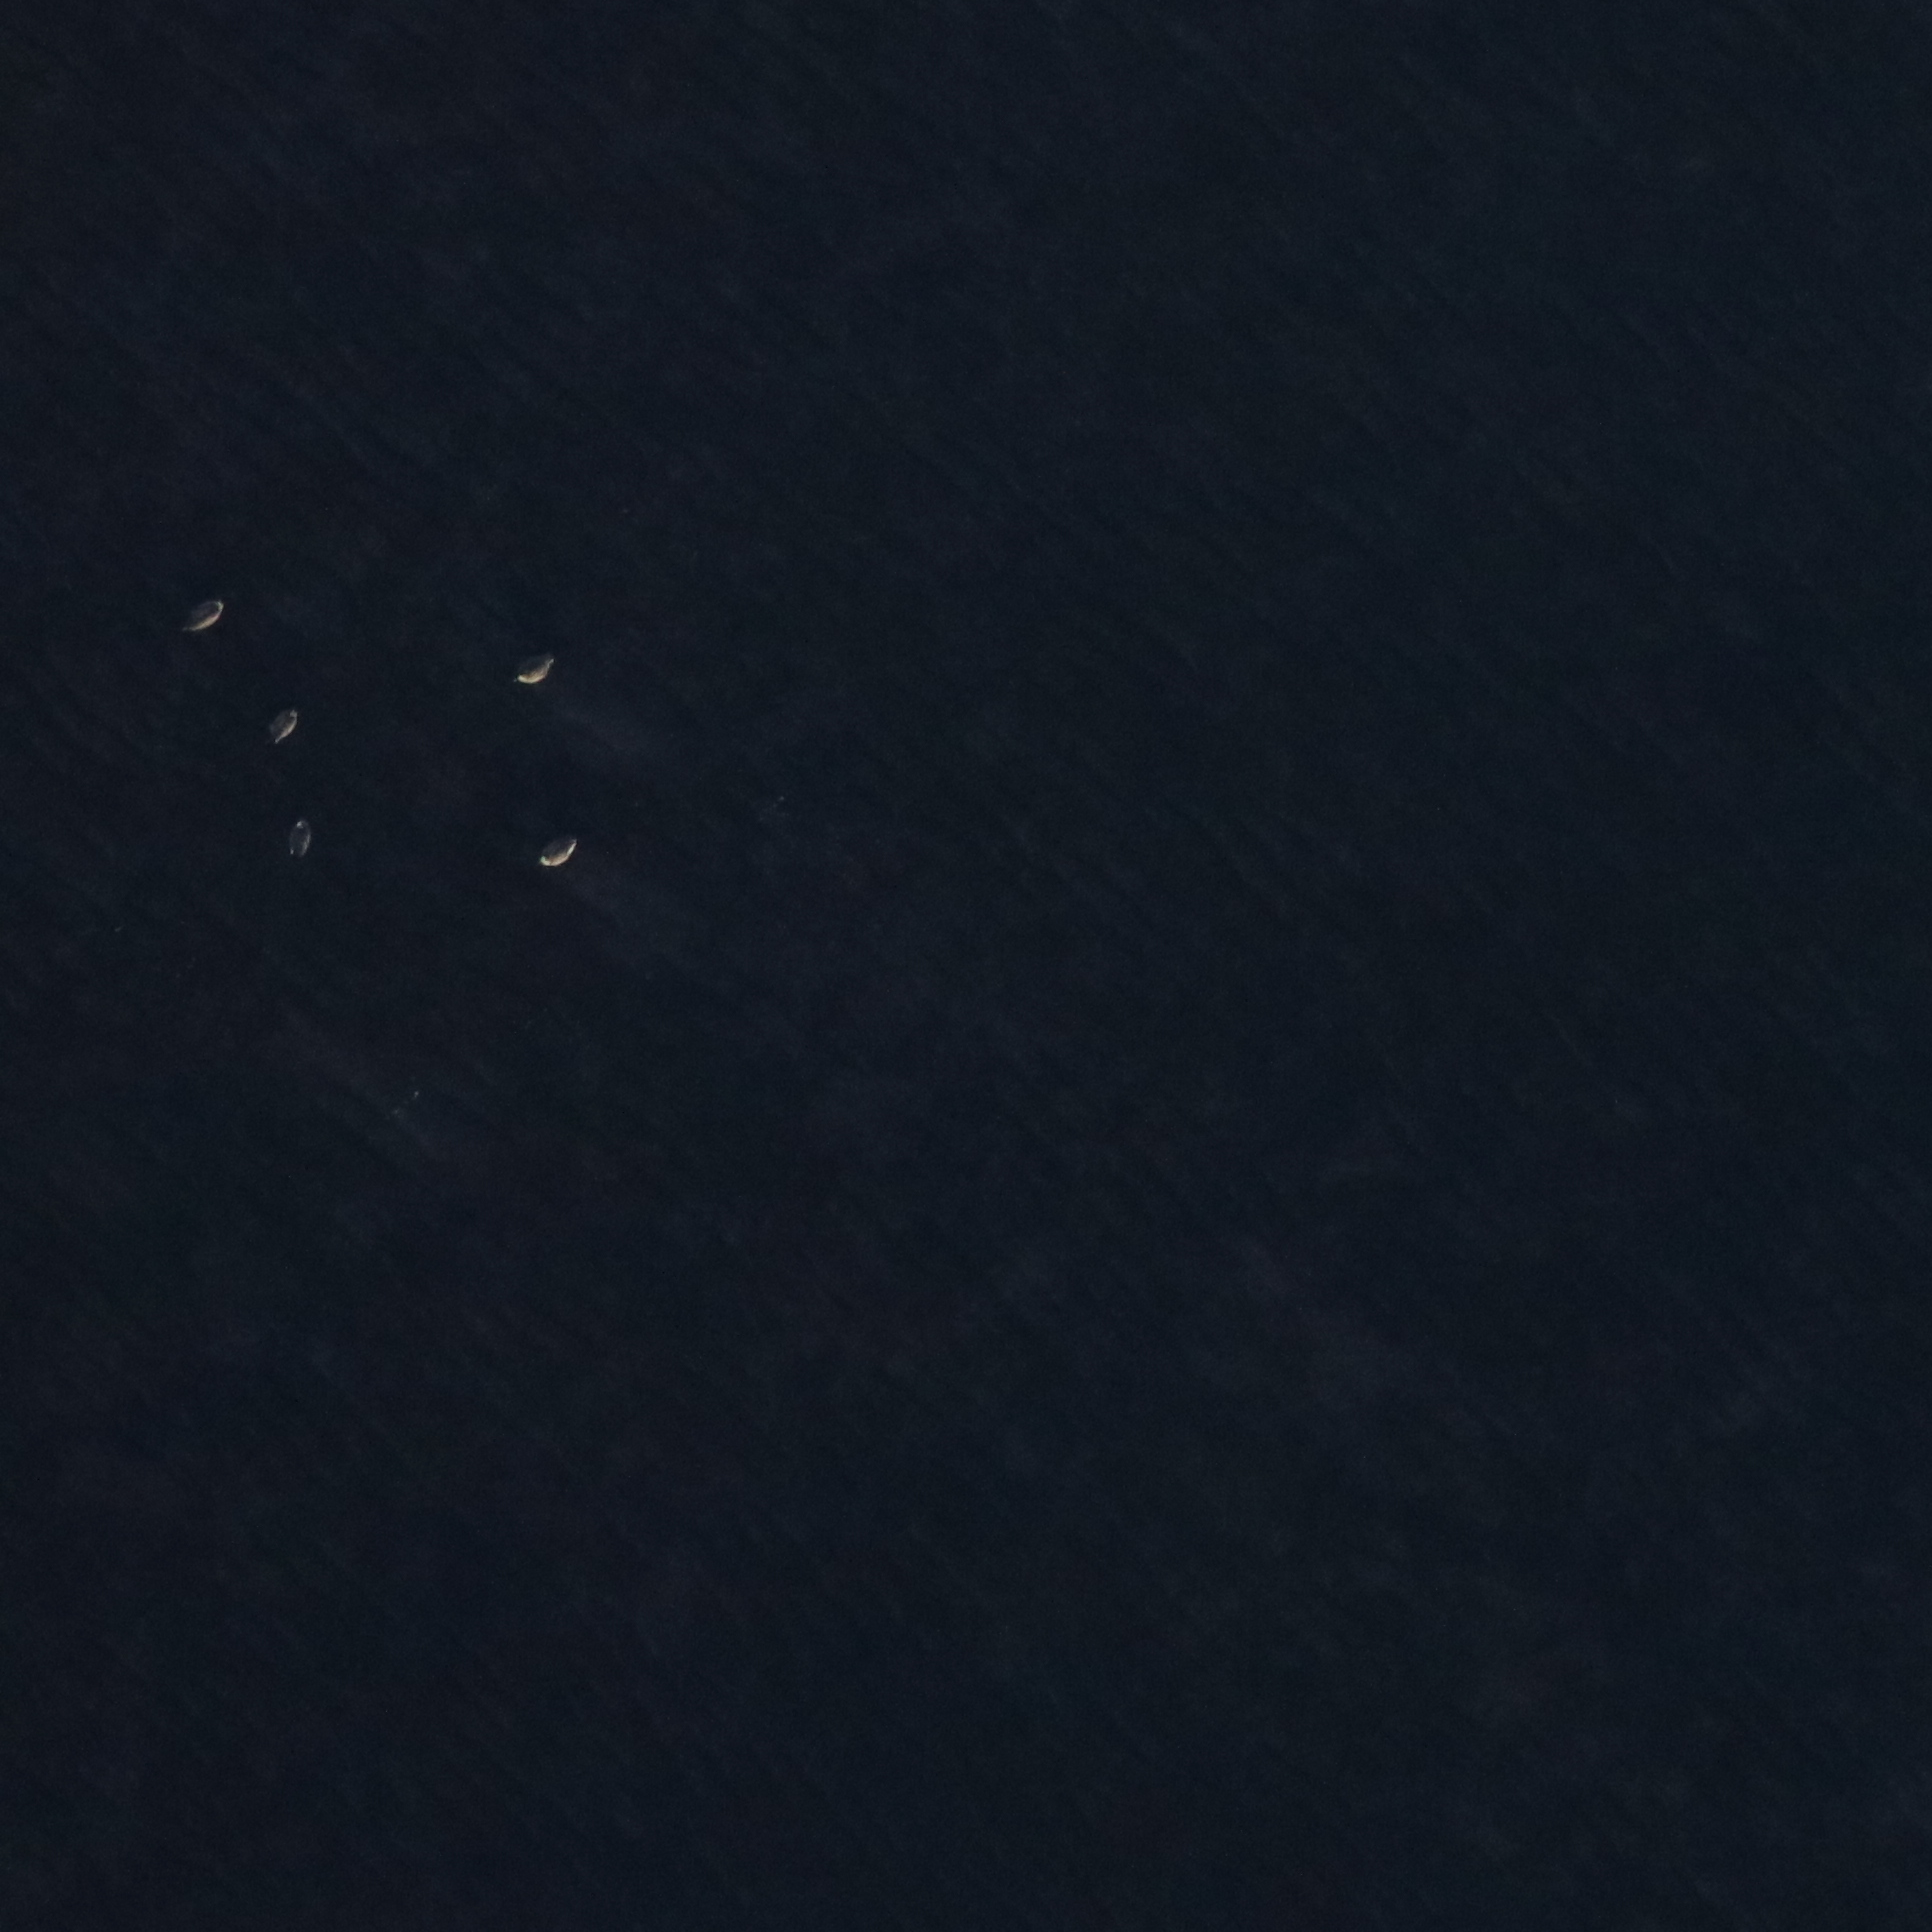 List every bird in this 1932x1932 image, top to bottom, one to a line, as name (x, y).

Canada goose (205, 616)
Canada goose (533, 666)
Canada goose (285, 724)
Canada goose (304, 841)
Canada goose (553, 853)